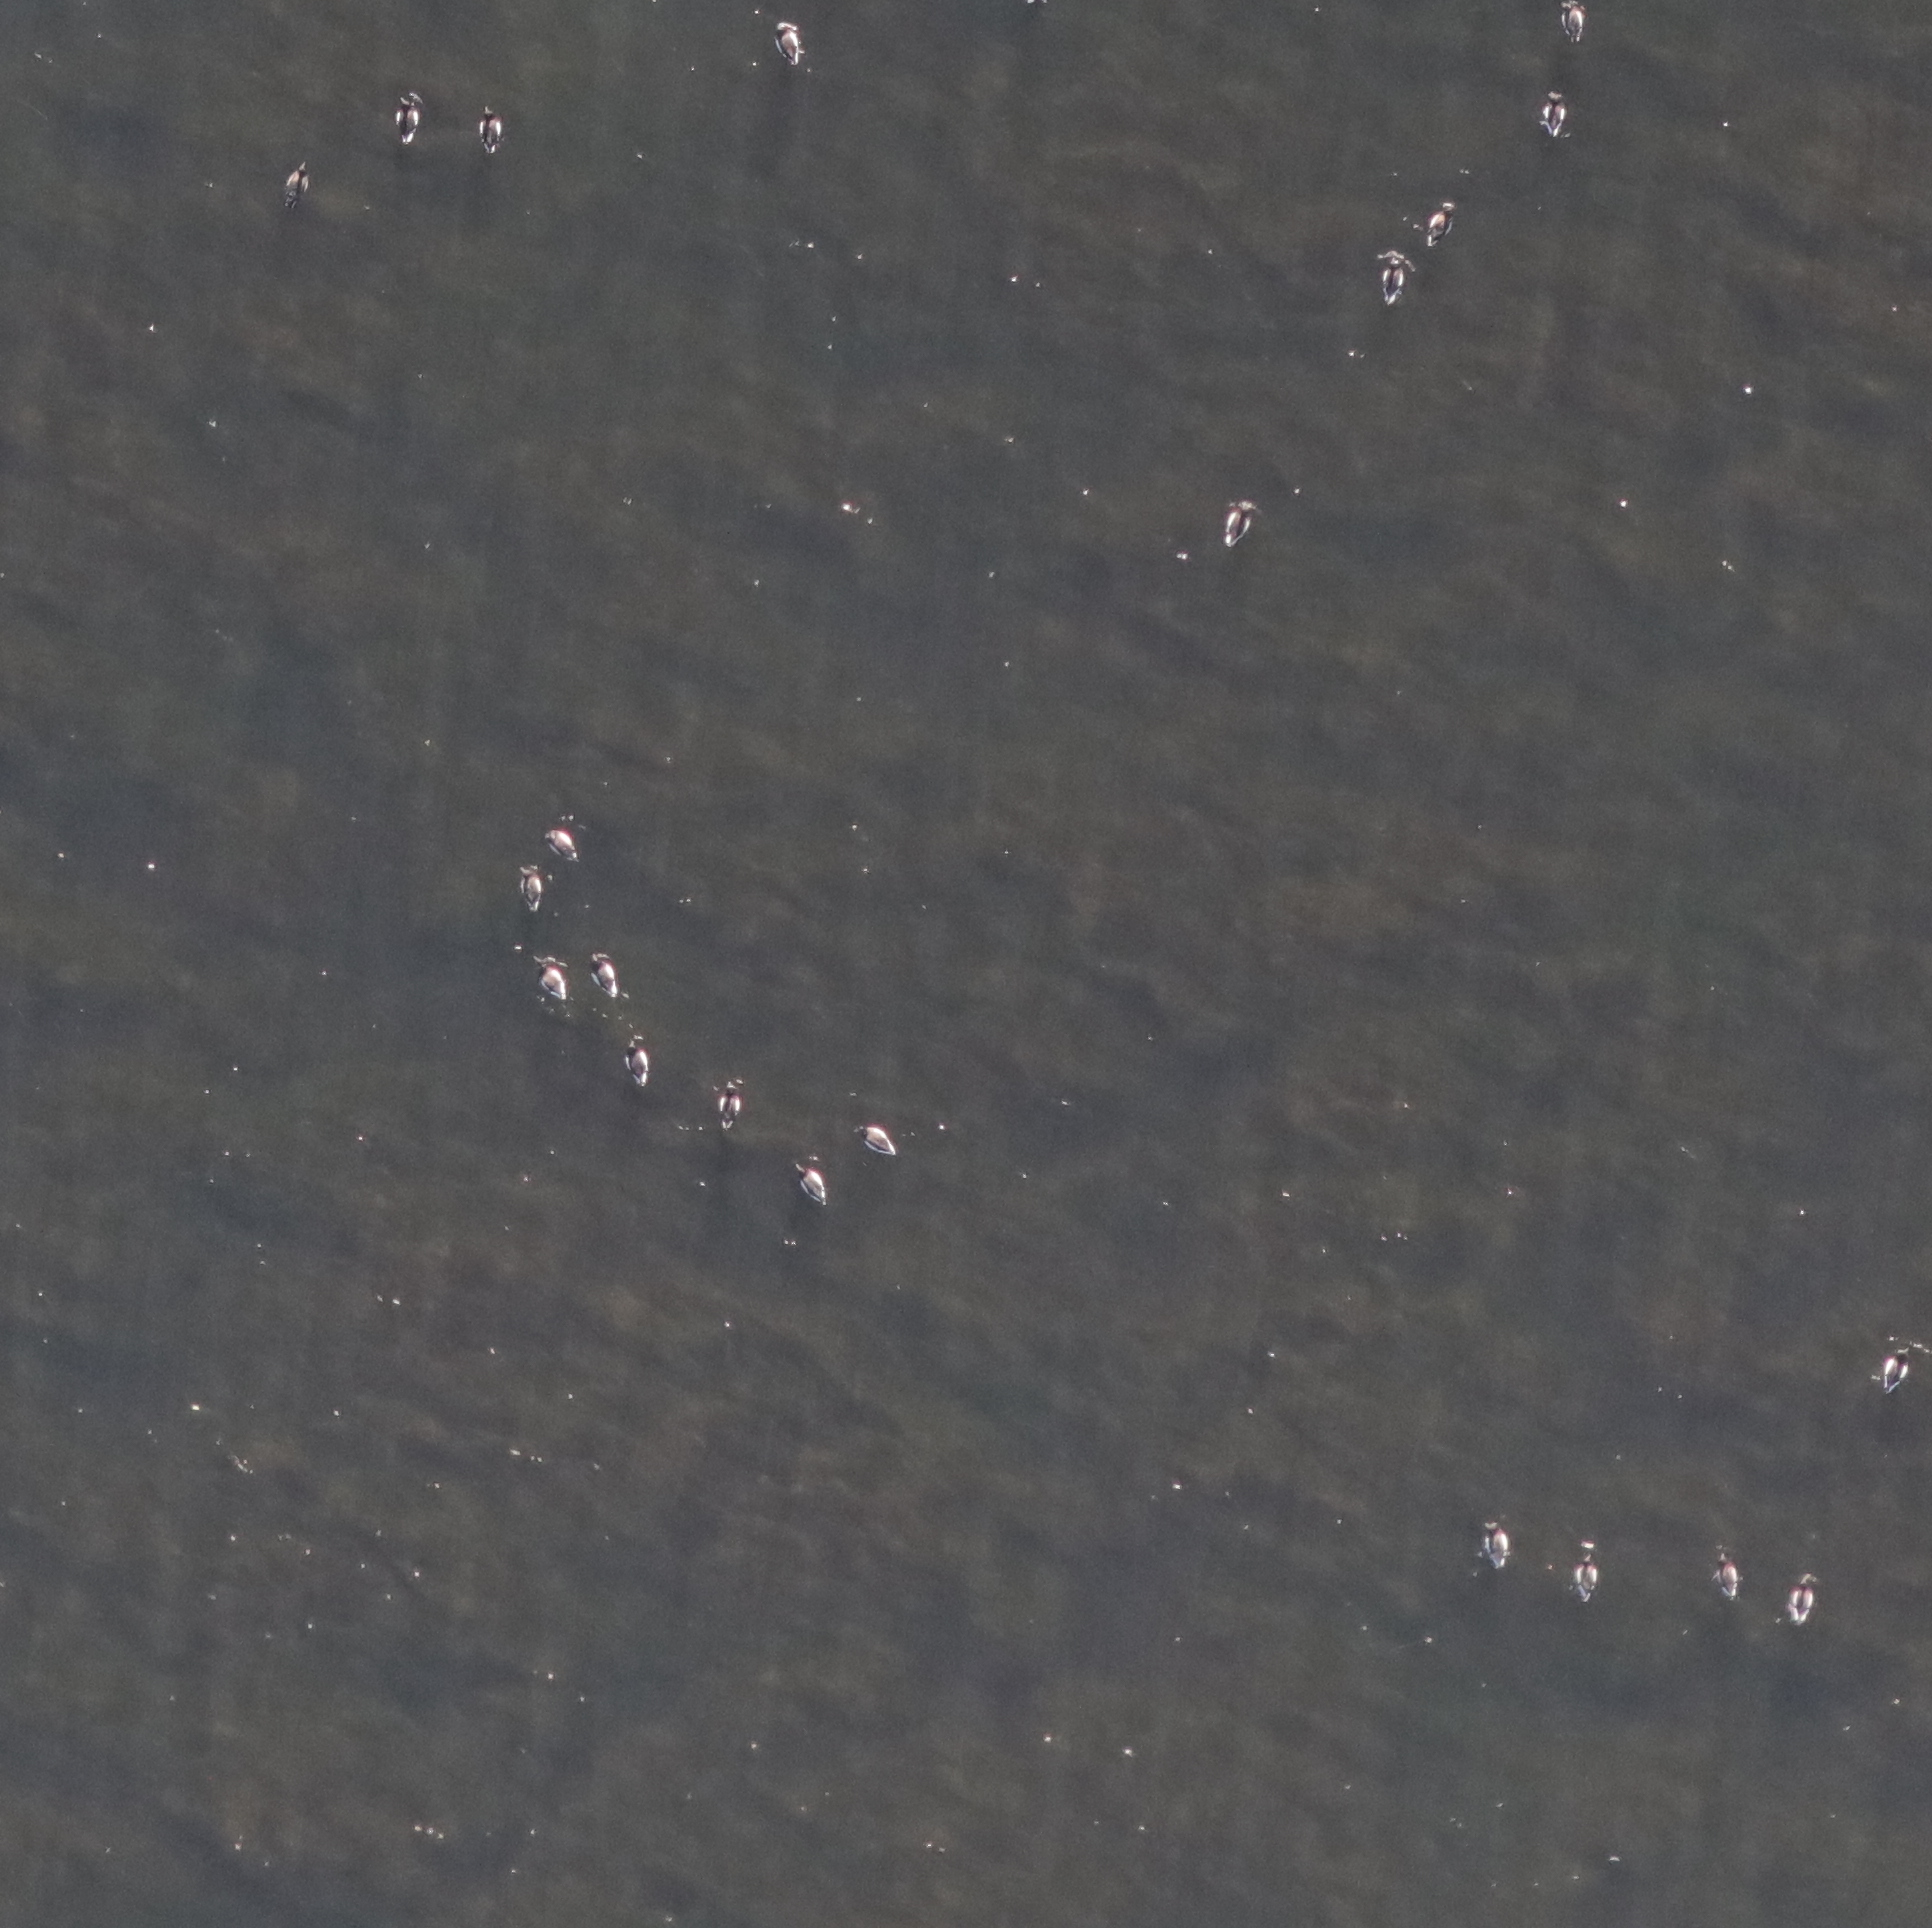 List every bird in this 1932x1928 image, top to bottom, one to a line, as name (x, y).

brant (1575, 21)
brant (789, 41)
brant (1555, 113)
brant (410, 116)
brant (490, 130)
brant (294, 183)
brant (1440, 222)
brant (1396, 280)
brant (1238, 524)
brant (561, 841)
brant (531, 888)
brant (606, 974)
brant (552, 982)
brant (638, 1061)
brant (731, 1107)
brant (878, 1140)
brant (811, 1182)
brant (1897, 1372)
brant (1495, 1548)
brant (1726, 1577)
brant (1585, 1579)
brant (1802, 1602)